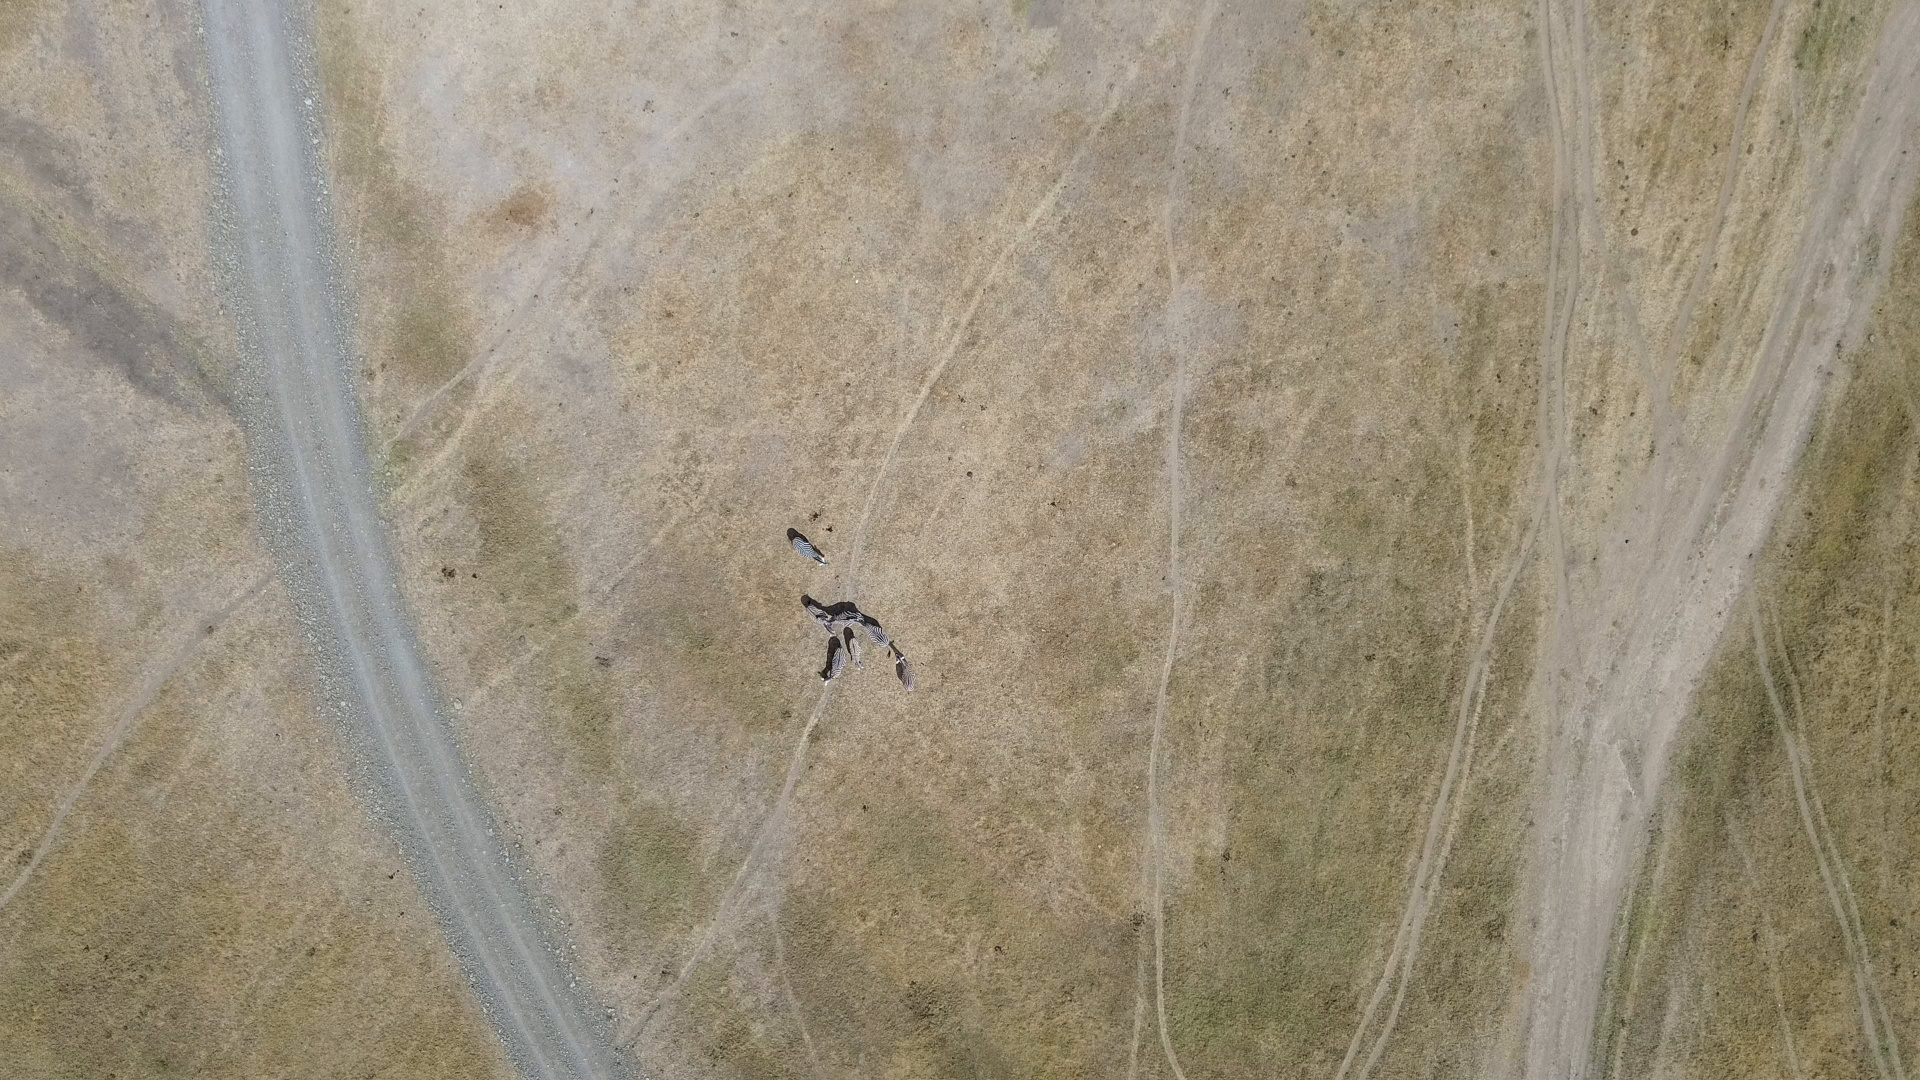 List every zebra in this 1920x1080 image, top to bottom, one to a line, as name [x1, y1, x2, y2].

zebra [791, 536, 826, 567]
zebra [805, 607, 832, 634]
zebra [824, 610, 859, 625]
zebra [862, 621, 889, 647]
zebra [847, 638, 864, 672]
zebra [820, 646, 846, 685]
zebra [895, 654, 917, 692]